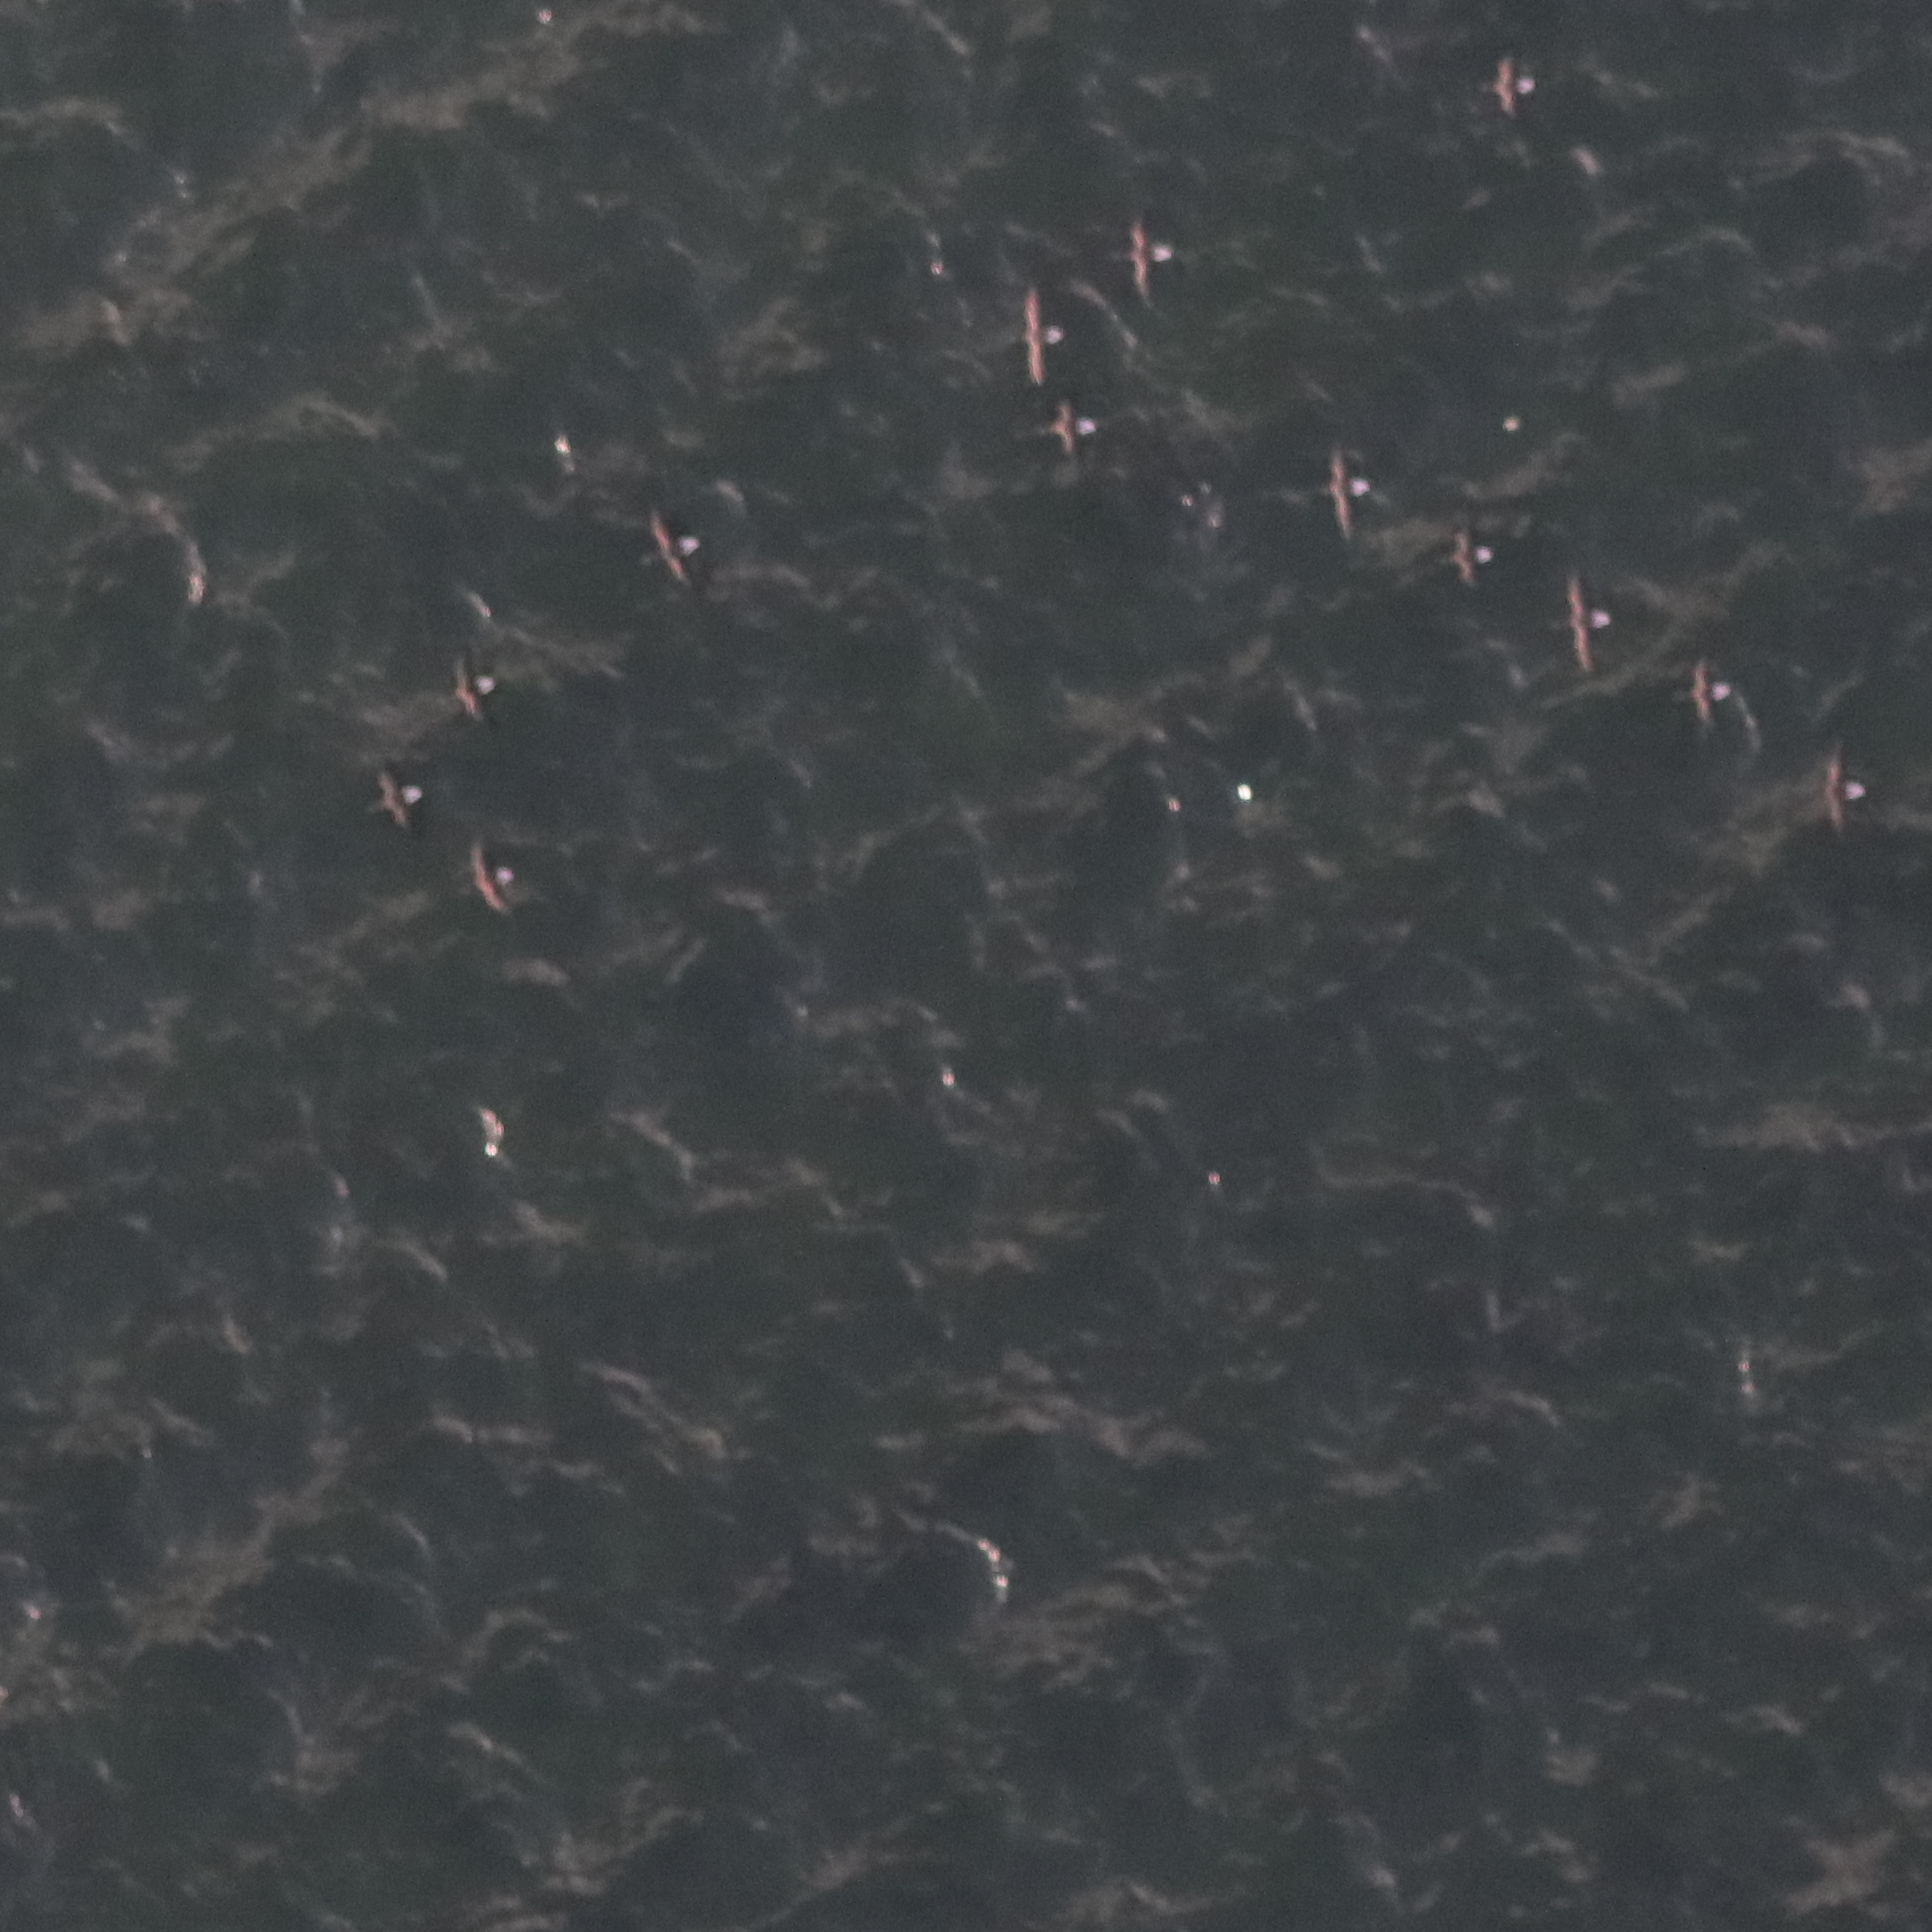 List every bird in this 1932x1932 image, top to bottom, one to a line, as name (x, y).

brant (1508, 90)
brant (1141, 256)
brant (1043, 337)
brant (1070, 424)
brant (1336, 488)
brant (671, 551)
brant (1465, 556)
brant (1580, 619)
brant (468, 688)
brant (1701, 690)
brant (1836, 791)
brant (397, 797)
brant (486, 878)